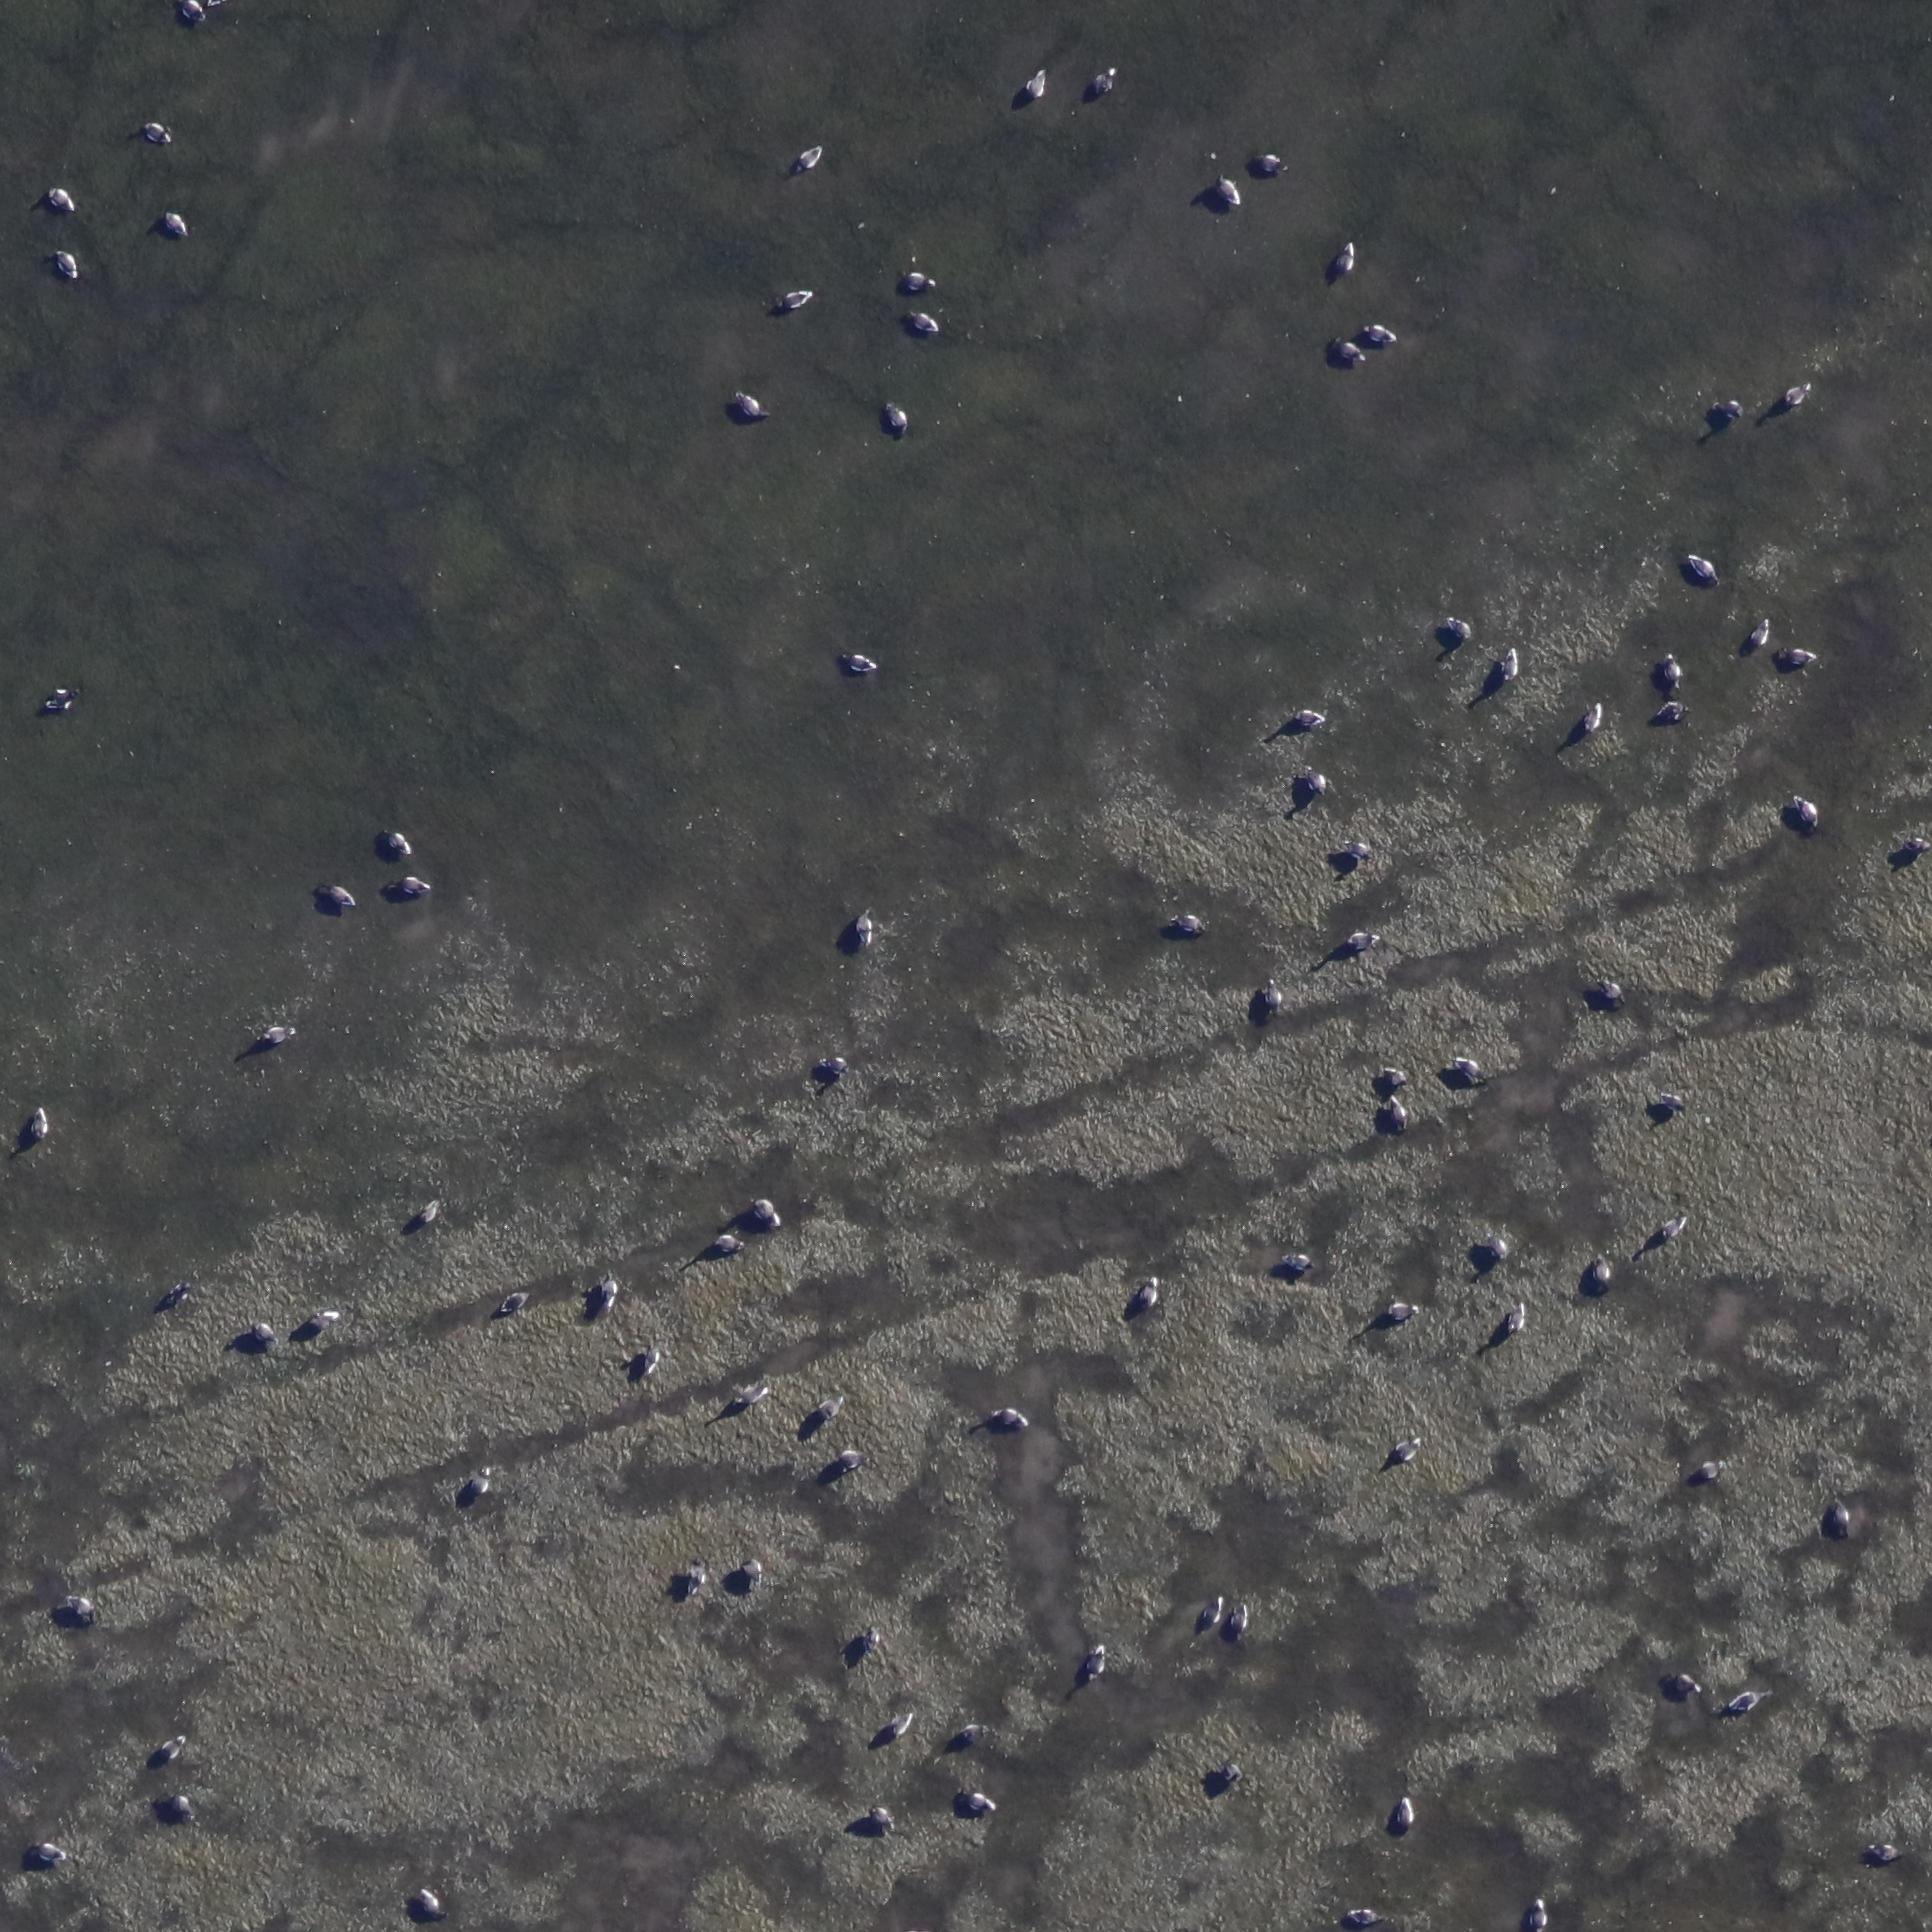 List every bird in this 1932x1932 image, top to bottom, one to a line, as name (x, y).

brant (193, 11)
brant (1103, 83)
brant (1036, 86)
brant (156, 133)
brant (810, 159)
brant (1271, 163)
brant (1228, 191)
brant (60, 199)
brant (176, 224)
brant (1345, 260)
brant (66, 263)
brant (916, 282)
brant (796, 301)
brant (924, 322)
brant (1379, 335)
brant (1350, 351)
brant (1797, 396)
brant (750, 406)
brant (1730, 410)
brant (897, 418)
brant (1703, 568)
brant (1462, 625)
brant (1759, 635)
brant (1798, 656)
brant (860, 663)
brant (1510, 666)
brant (1671, 670)
brant (61, 700)
brant (1672, 709)
brant (1308, 717)
brant (1591, 719)
brant (1319, 785)
brant (1806, 812)
brant (396, 841)
brant (1914, 845)
brant (1364, 851)
brant (412, 886)
brant (341, 894)
brant (1191, 924)
brant (864, 927)
brant (1363, 940)
brant (1615, 993)
brant (1273, 997)
brant (278, 1033)
brant (837, 1064)
brant (1471, 1067)
brant (1394, 1080)
brant (1672, 1101)
brant (1402, 1119)
brant (39, 1125)
brant (765, 1210)
brant (426, 1212)
brant (1676, 1224)
brant (727, 1241)
brant (1497, 1248)
brant (1298, 1262)
brant (1602, 1271)
brant (609, 1288)
brant (175, 1294)
brant (1148, 1294)
brant (512, 1302)
brant (1401, 1311)
brant (320, 1317)
brant (1517, 1319)
brant (262, 1329)
brant (655, 1361)
brant (752, 1389)
brant (830, 1410)
brant (1010, 1419)
brant (1406, 1451)
brant (849, 1456)
brant (1710, 1471)
brant (481, 1483)
brant (1841, 1517)
brant (757, 1570)
brant (696, 1575)
brant (81, 1609)
brant (1214, 1612)
brant (1239, 1622)
brant (873, 1640)
brant (1096, 1663)
brant (1685, 1684)
brant (1744, 1702)
brant (897, 1722)
brant (976, 1728)
brant (172, 1748)
brant (1233, 1774)
brant (977, 1801)
brant (183, 1804)
brant (1404, 1814)
brant (886, 1821)
brant (49, 1851)
brant (1887, 1852)
brant (429, 1901)
brant (1365, 1917)
brant (1539, 1917)